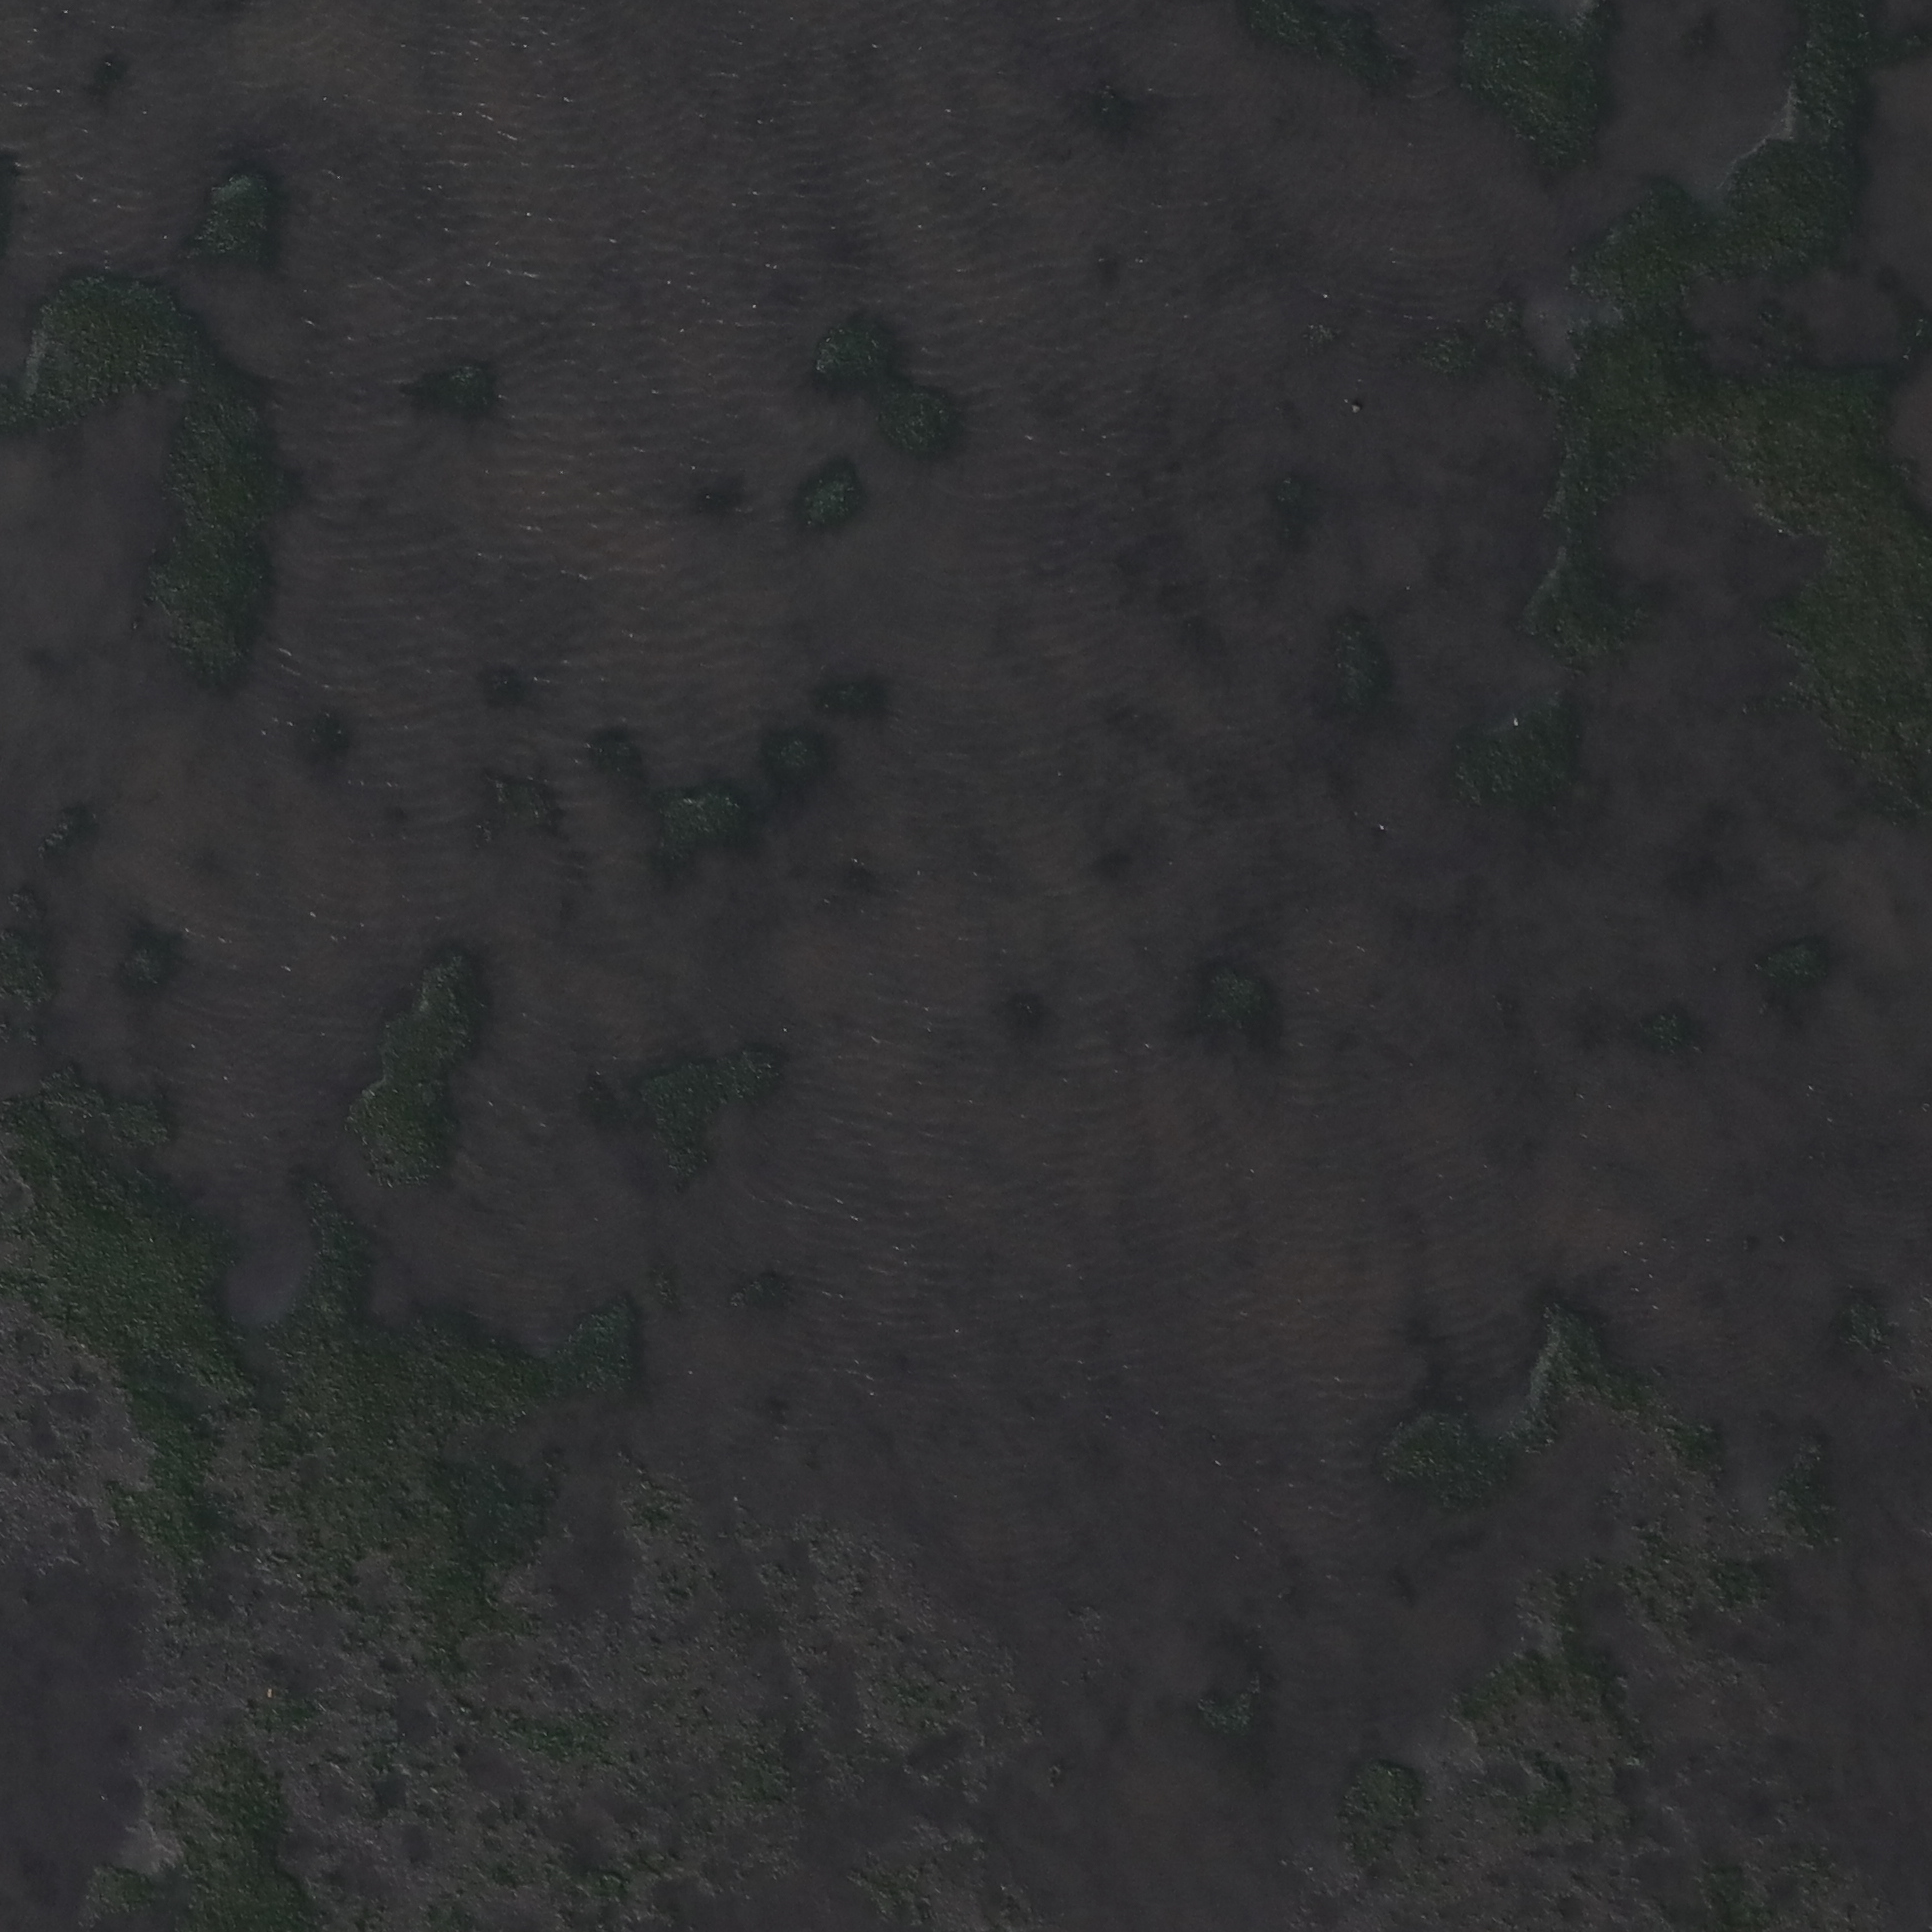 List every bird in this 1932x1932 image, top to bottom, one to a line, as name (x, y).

None